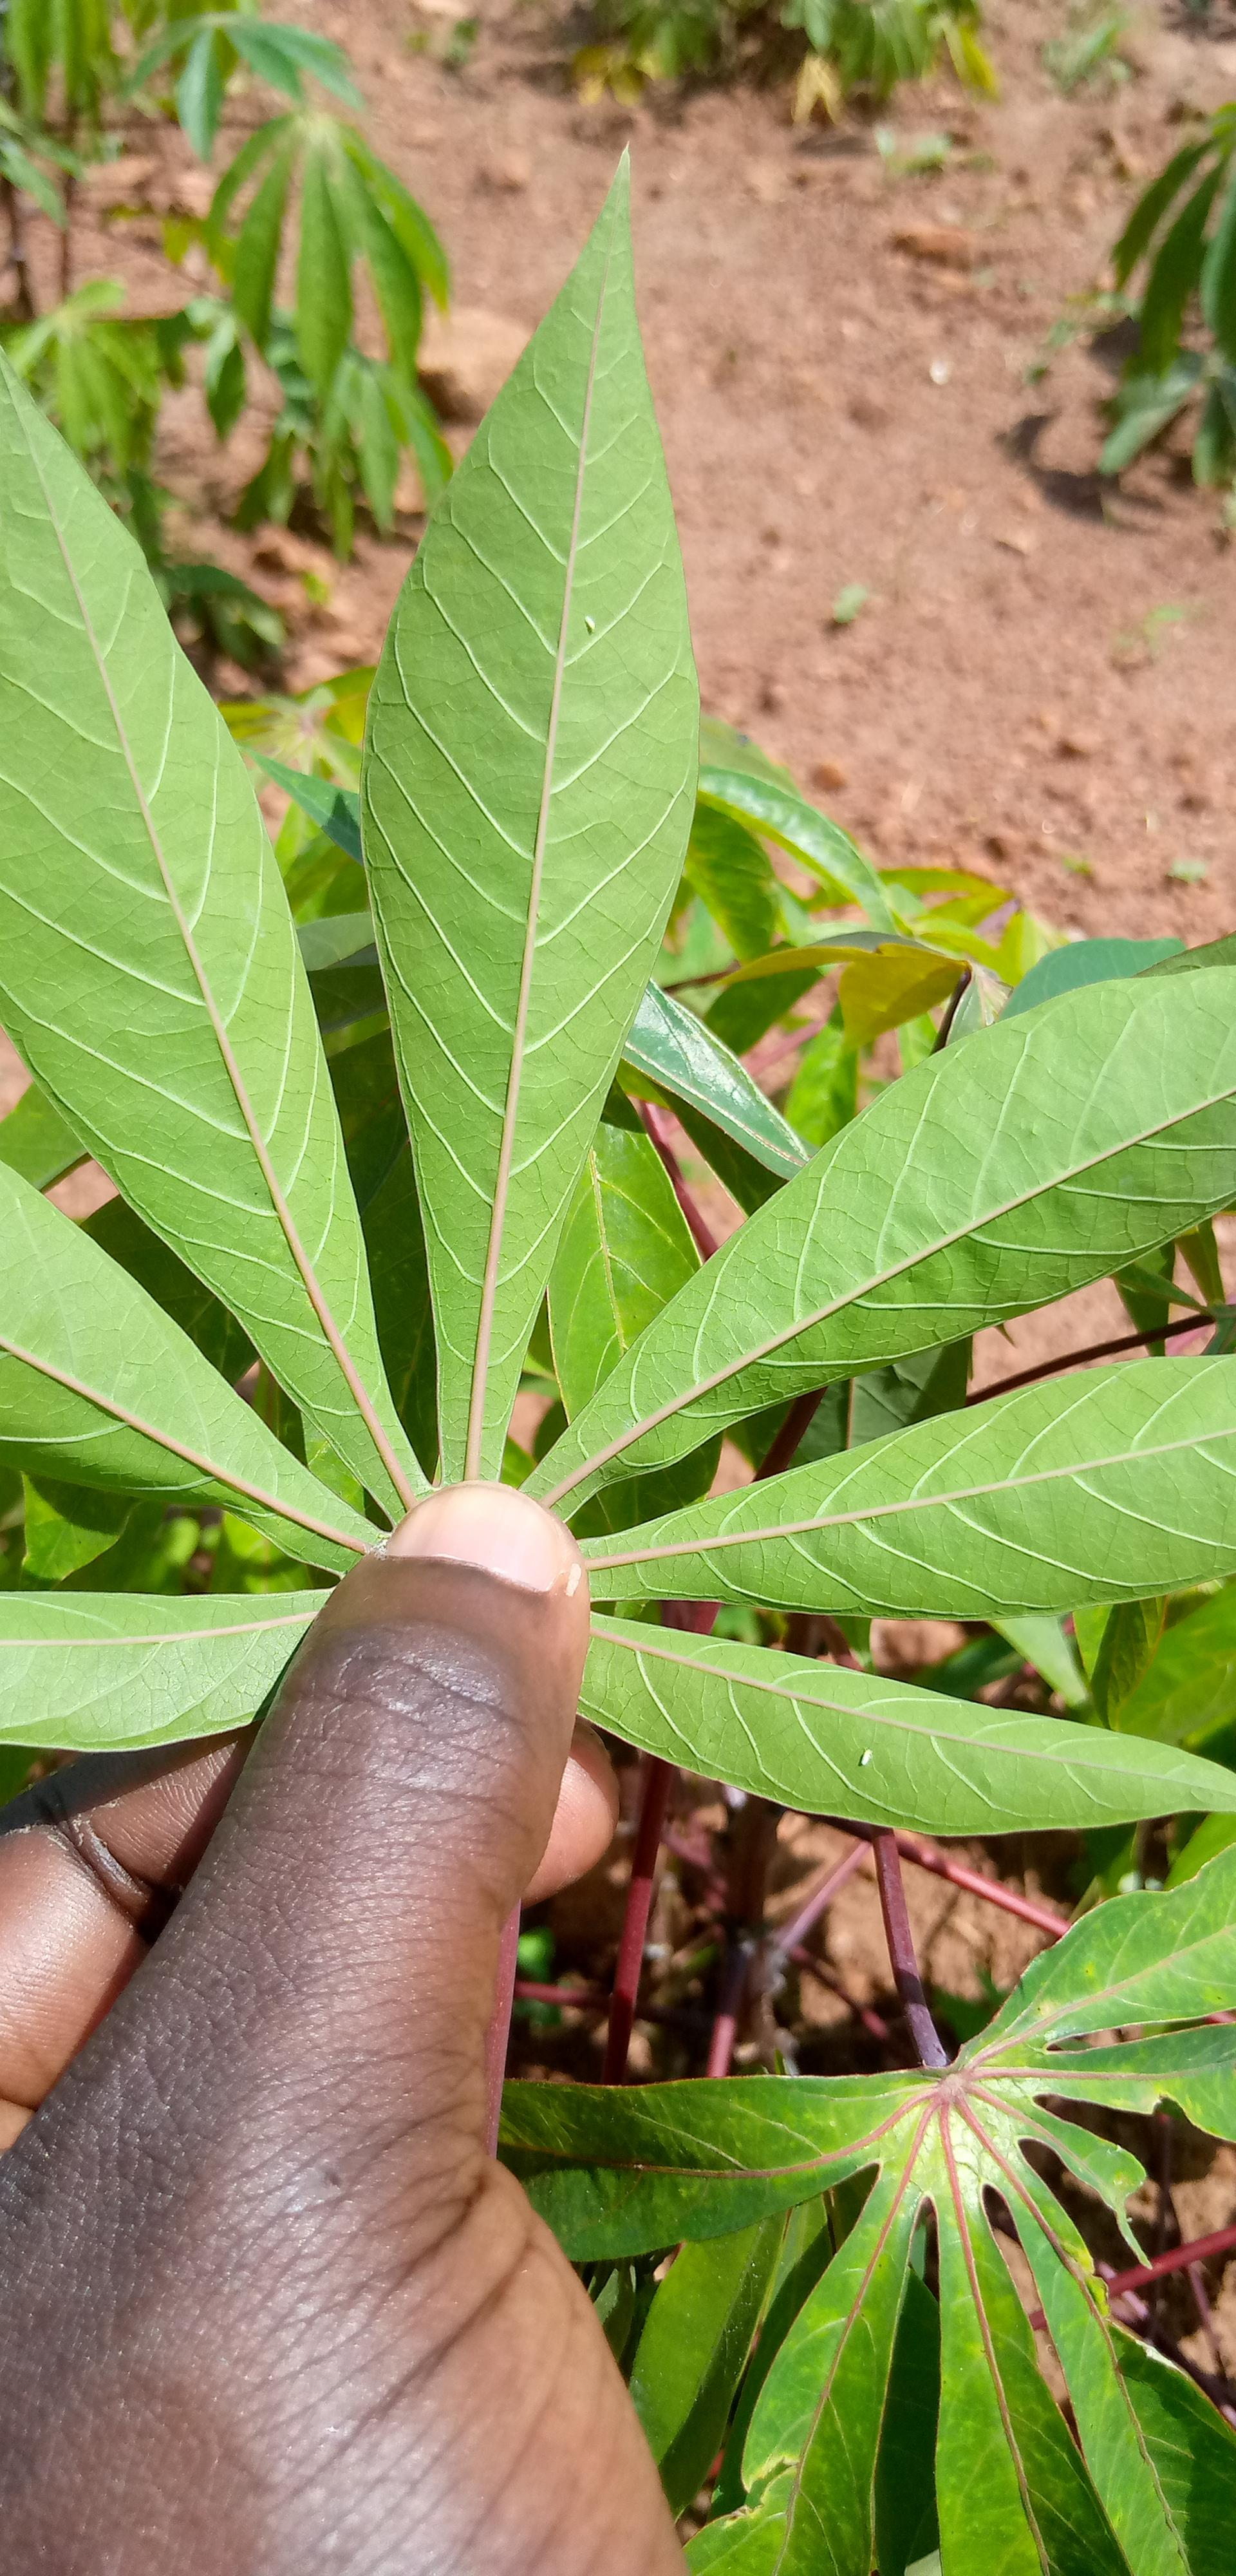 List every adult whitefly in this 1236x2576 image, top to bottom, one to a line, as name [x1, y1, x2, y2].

whitefly [582, 613, 597, 632]
whitefly [859, 1747, 875, 1767]